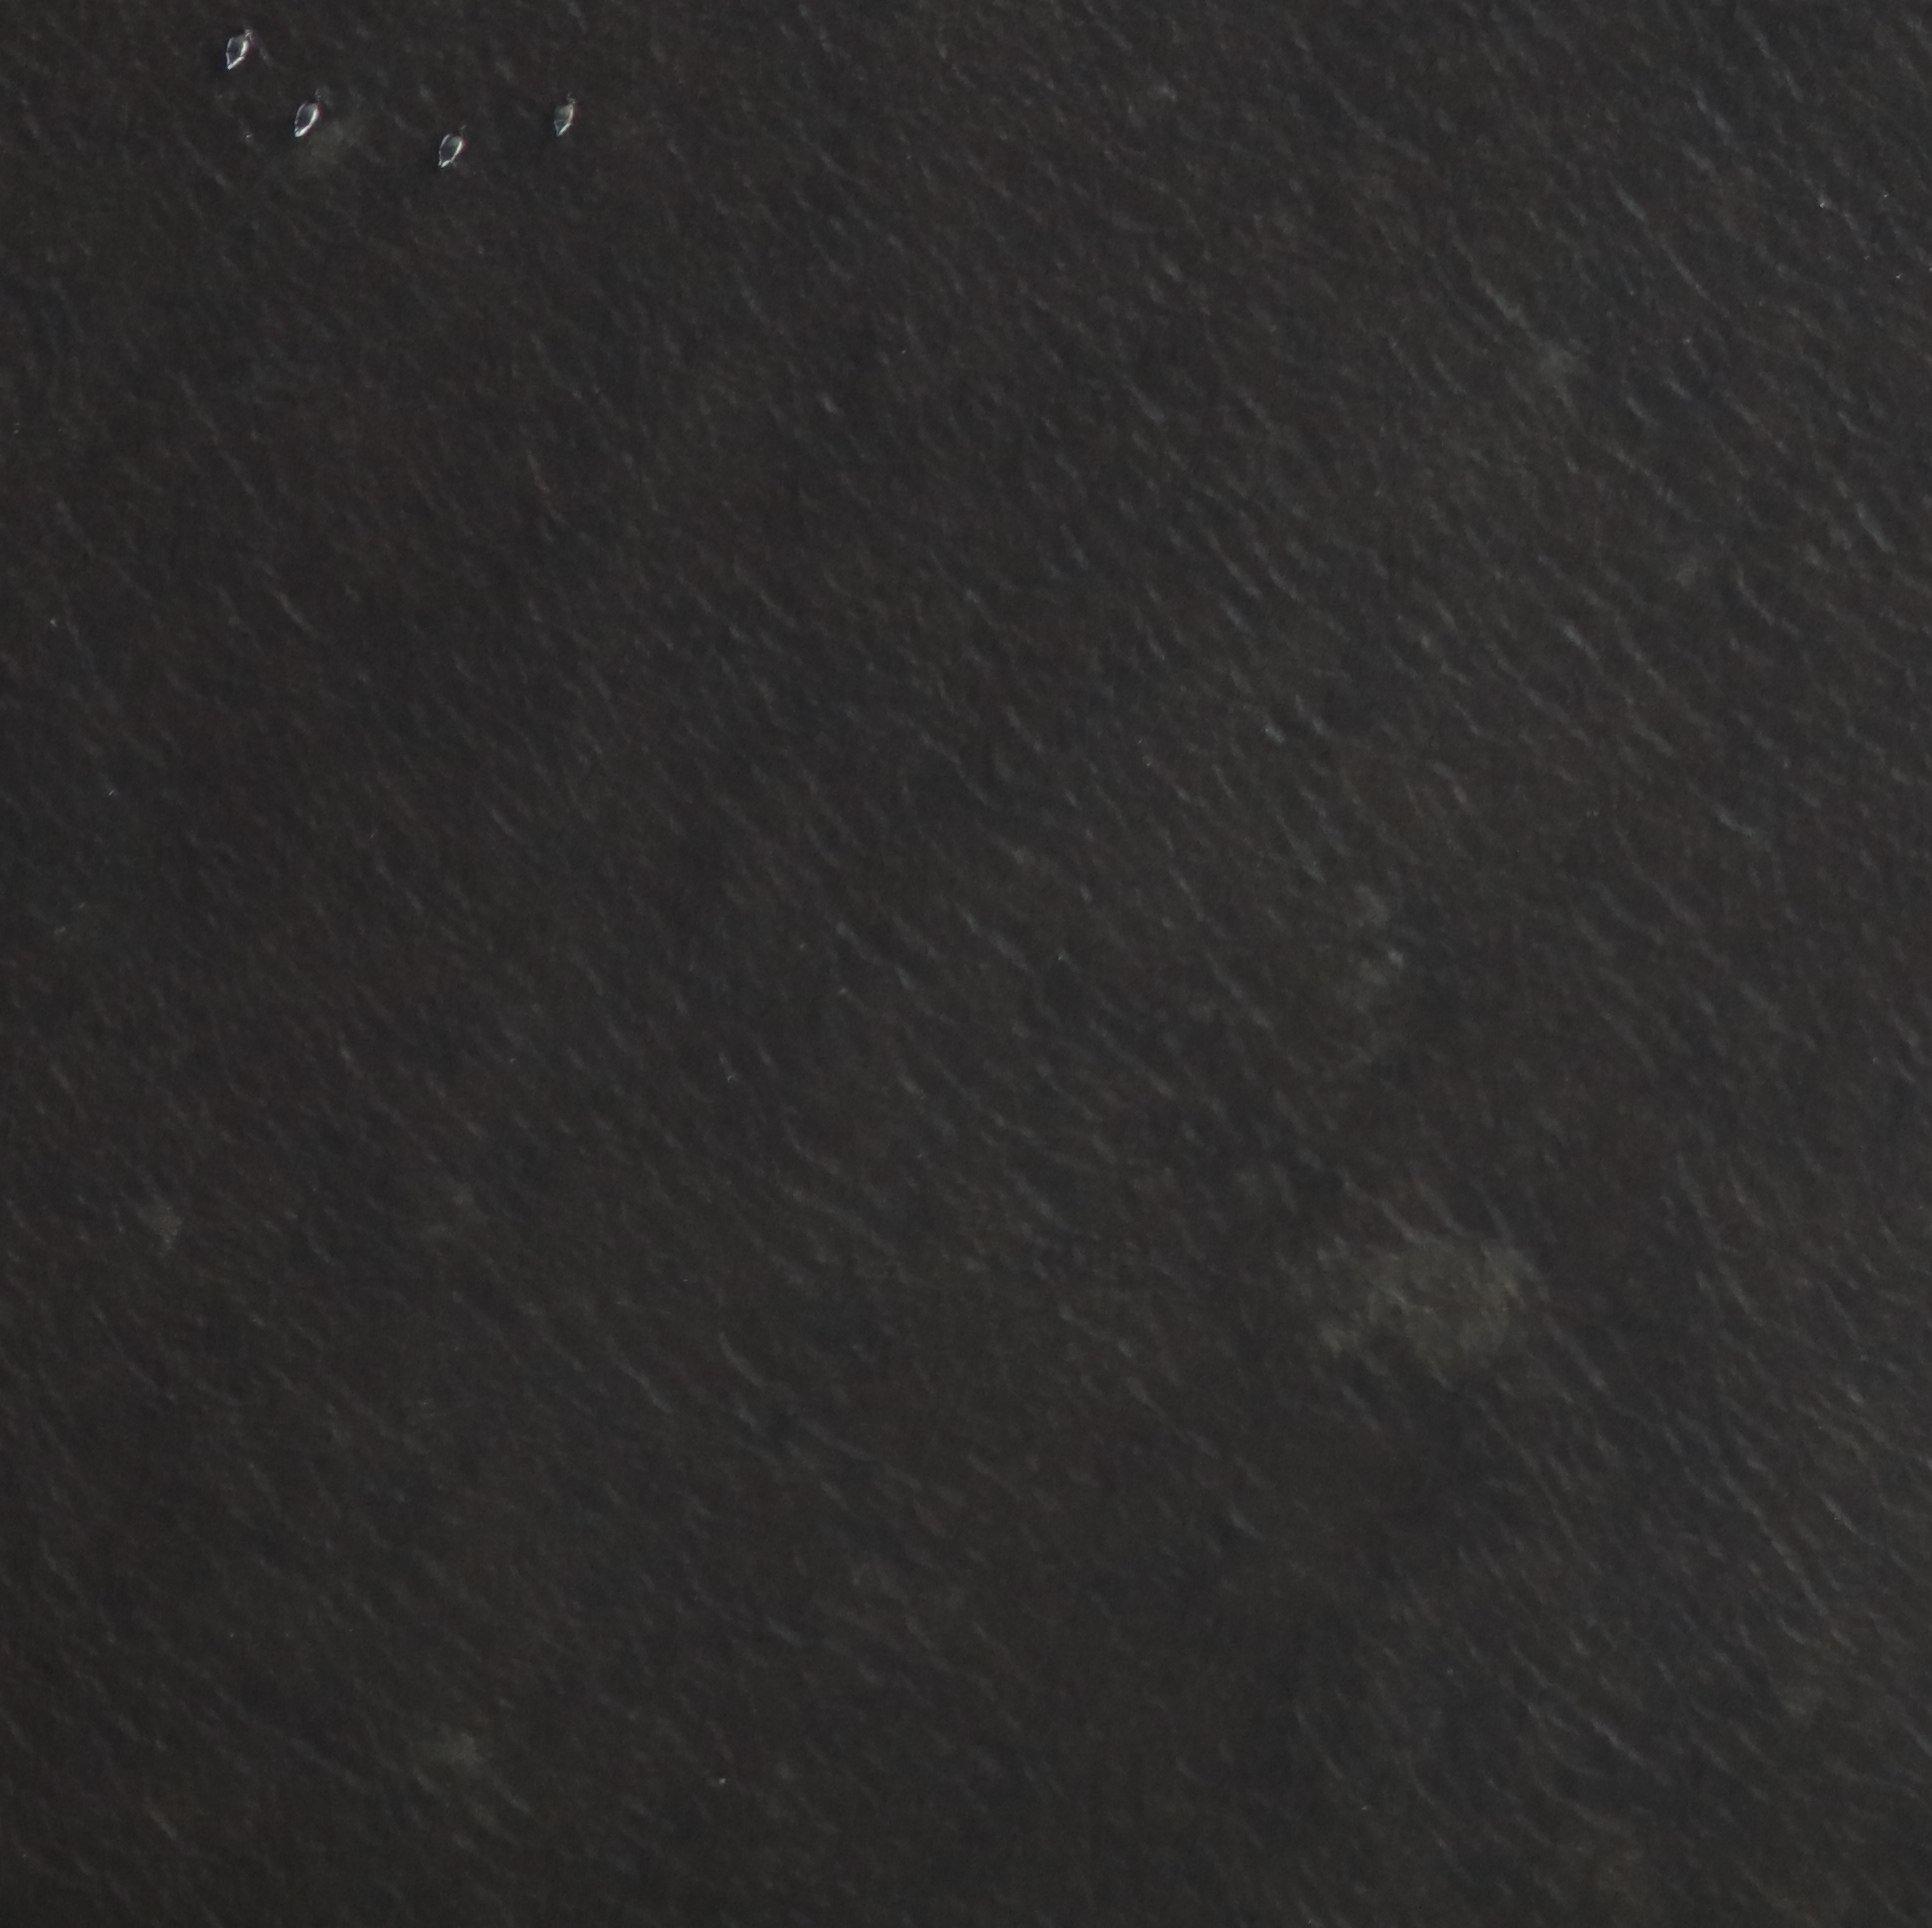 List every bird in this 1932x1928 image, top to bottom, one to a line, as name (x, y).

brant (241, 46)
brant (566, 116)
brant (307, 118)
brant (451, 149)